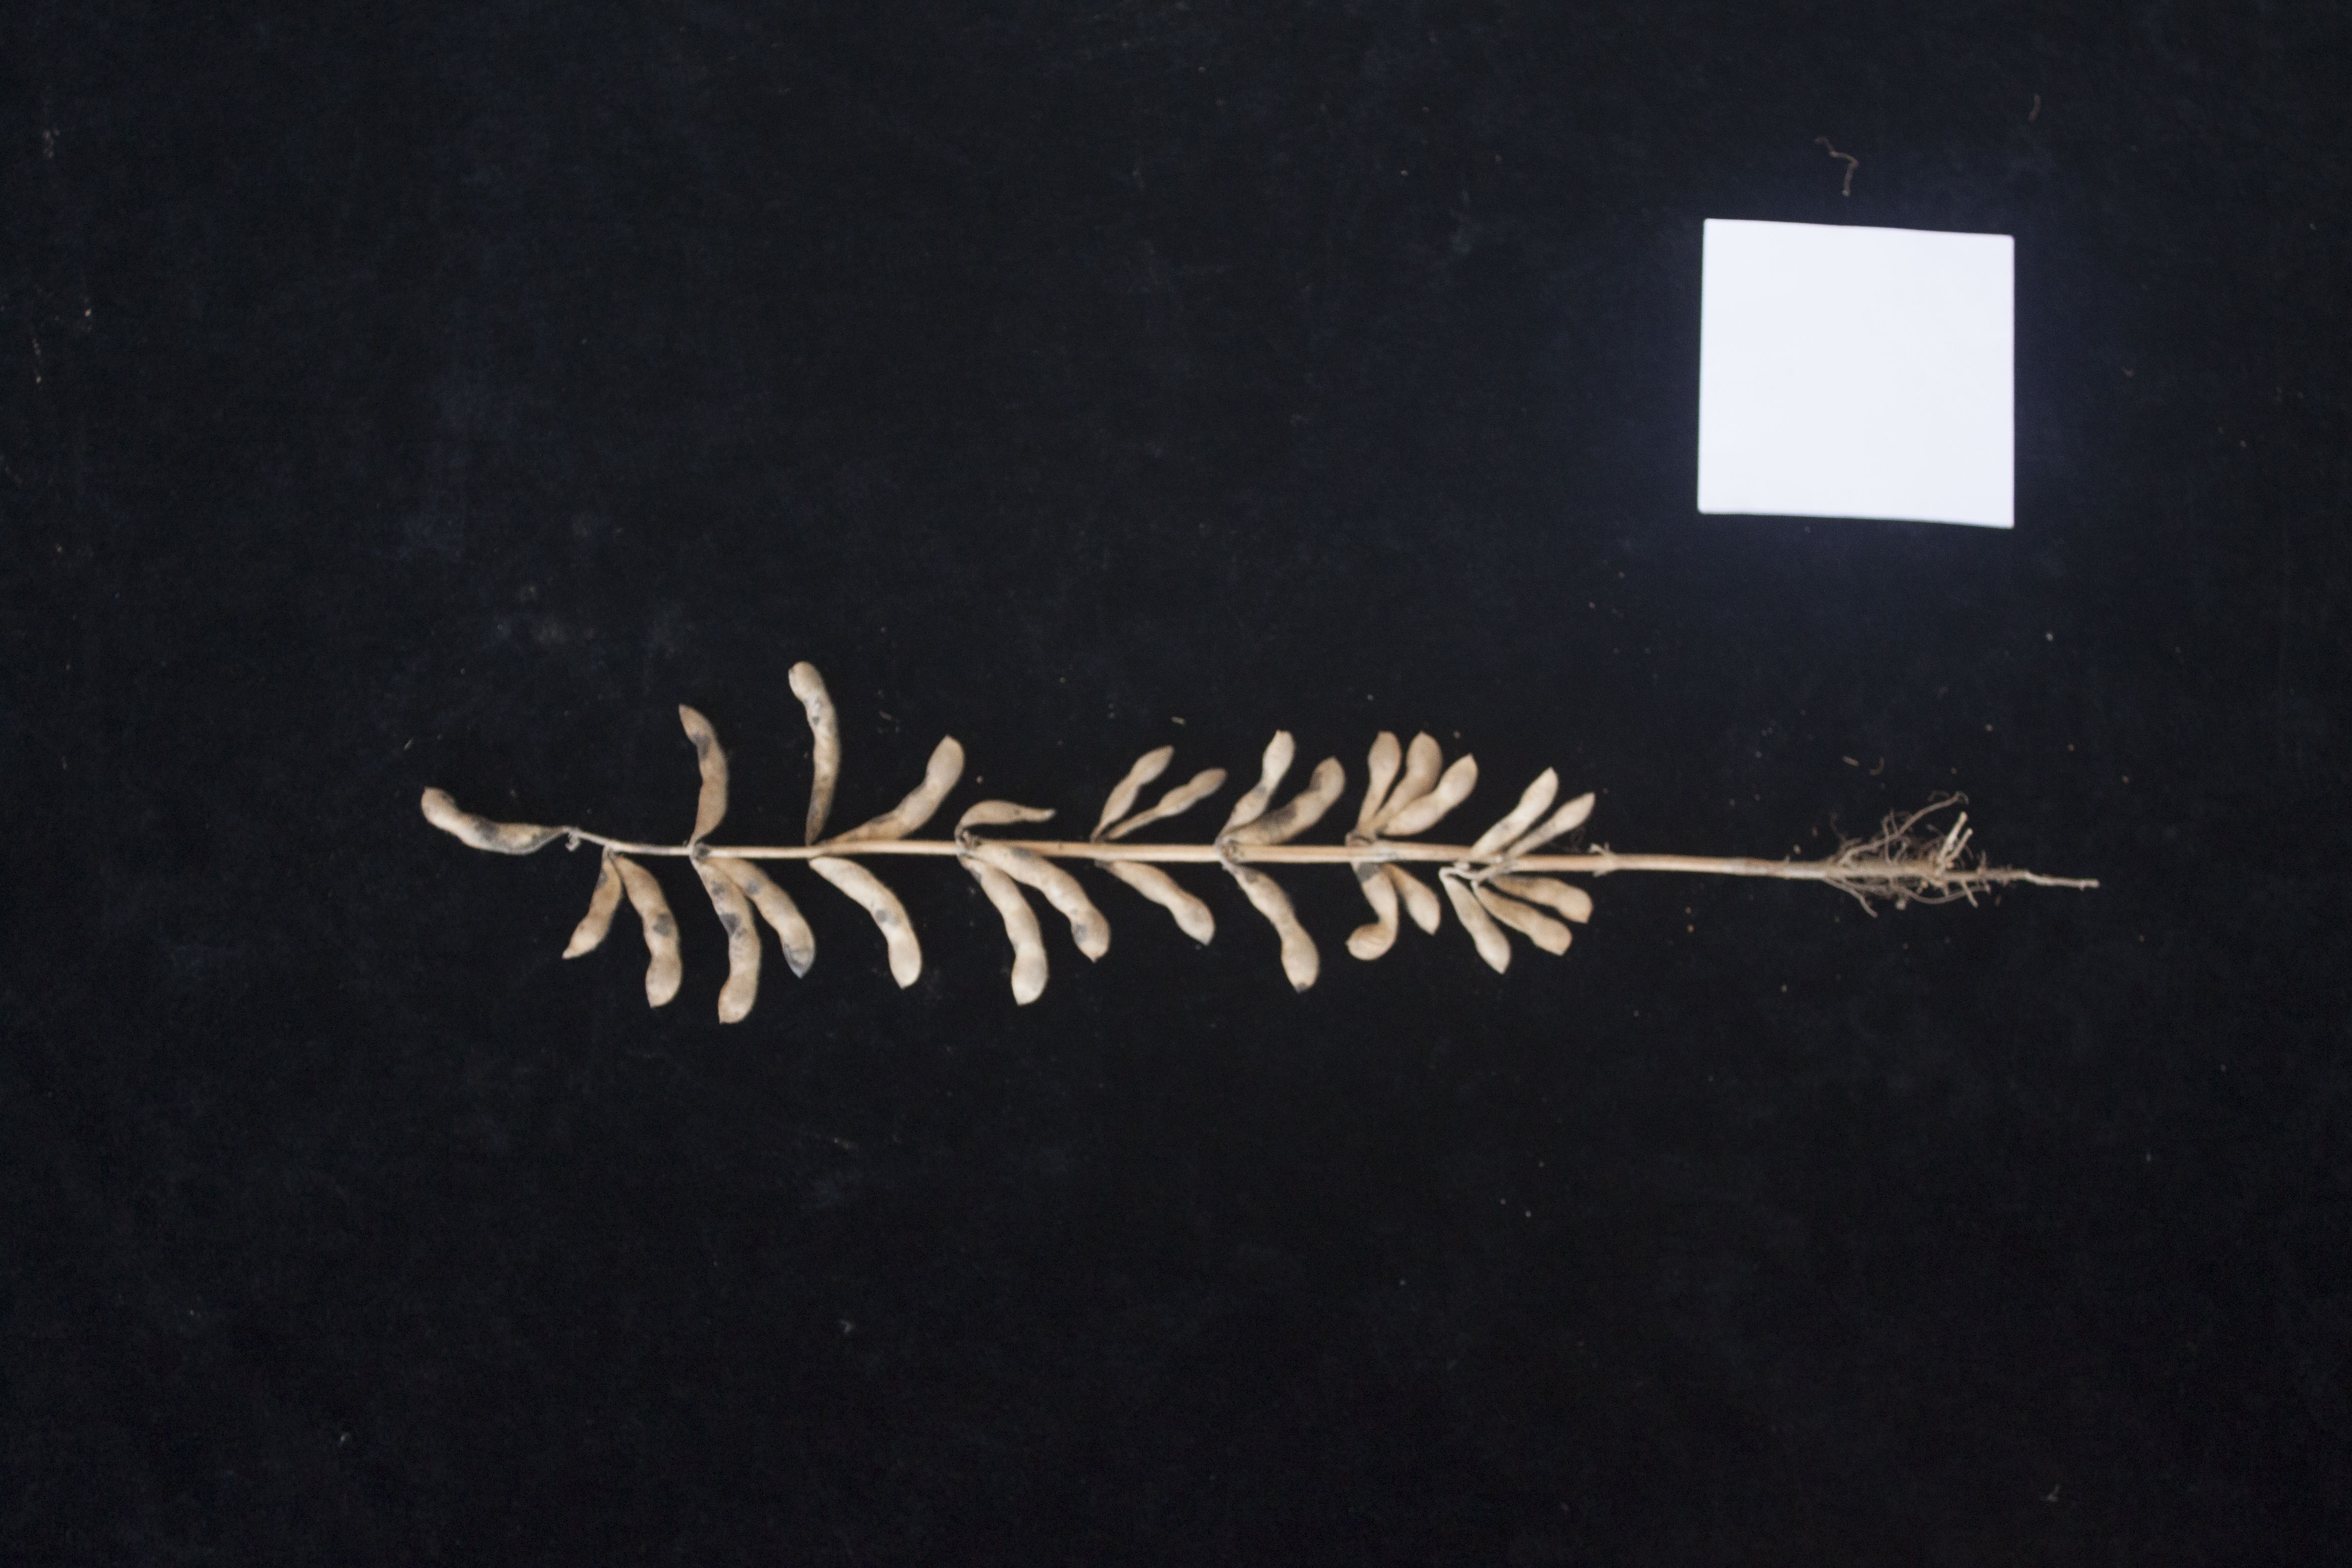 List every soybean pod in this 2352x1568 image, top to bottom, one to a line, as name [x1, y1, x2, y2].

soybean pod [790, 663, 839, 841]
soybean pod [680, 706, 727, 843]
soybean pod [1346, 731, 1442, 840]
soybean pod [1218, 732, 1294, 843]
soybean pod [1359, 734, 1400, 830]
soybean pod [833, 738, 963, 844]
soybean pod [1094, 748, 1173, 834]
soybean pod [1374, 756, 1475, 837]
soybean pod [1226, 758, 1345, 846]
soybean pod [1469, 769, 1559, 860]
soybean pod [1107, 772, 1227, 839]
soybean pod [421, 790, 561, 857]
soybean pod [1505, 795, 1594, 860]
soybean pod [958, 803, 1054, 829]
soybean pod [973, 848, 1108, 959]
soybean pod [610, 857, 681, 1006]
soybean pod [811, 859, 920, 988]
soybean pod [701, 859, 813, 979]
soybean pod [960, 859, 1048, 1008]
soybean pod [563, 861, 622, 958]
soybean pod [1104, 862, 1213, 945]
soybean pod [692, 863, 759, 1025]
soybean pod [1224, 864, 1318, 993]
soybean pod [1379, 864, 1441, 937]
soybean pod [1345, 865, 1400, 960]
soybean pod [1441, 877, 1509, 973]
soybean pod [1482, 878, 1591, 924]
soybean pod [1474, 888, 1571, 955]